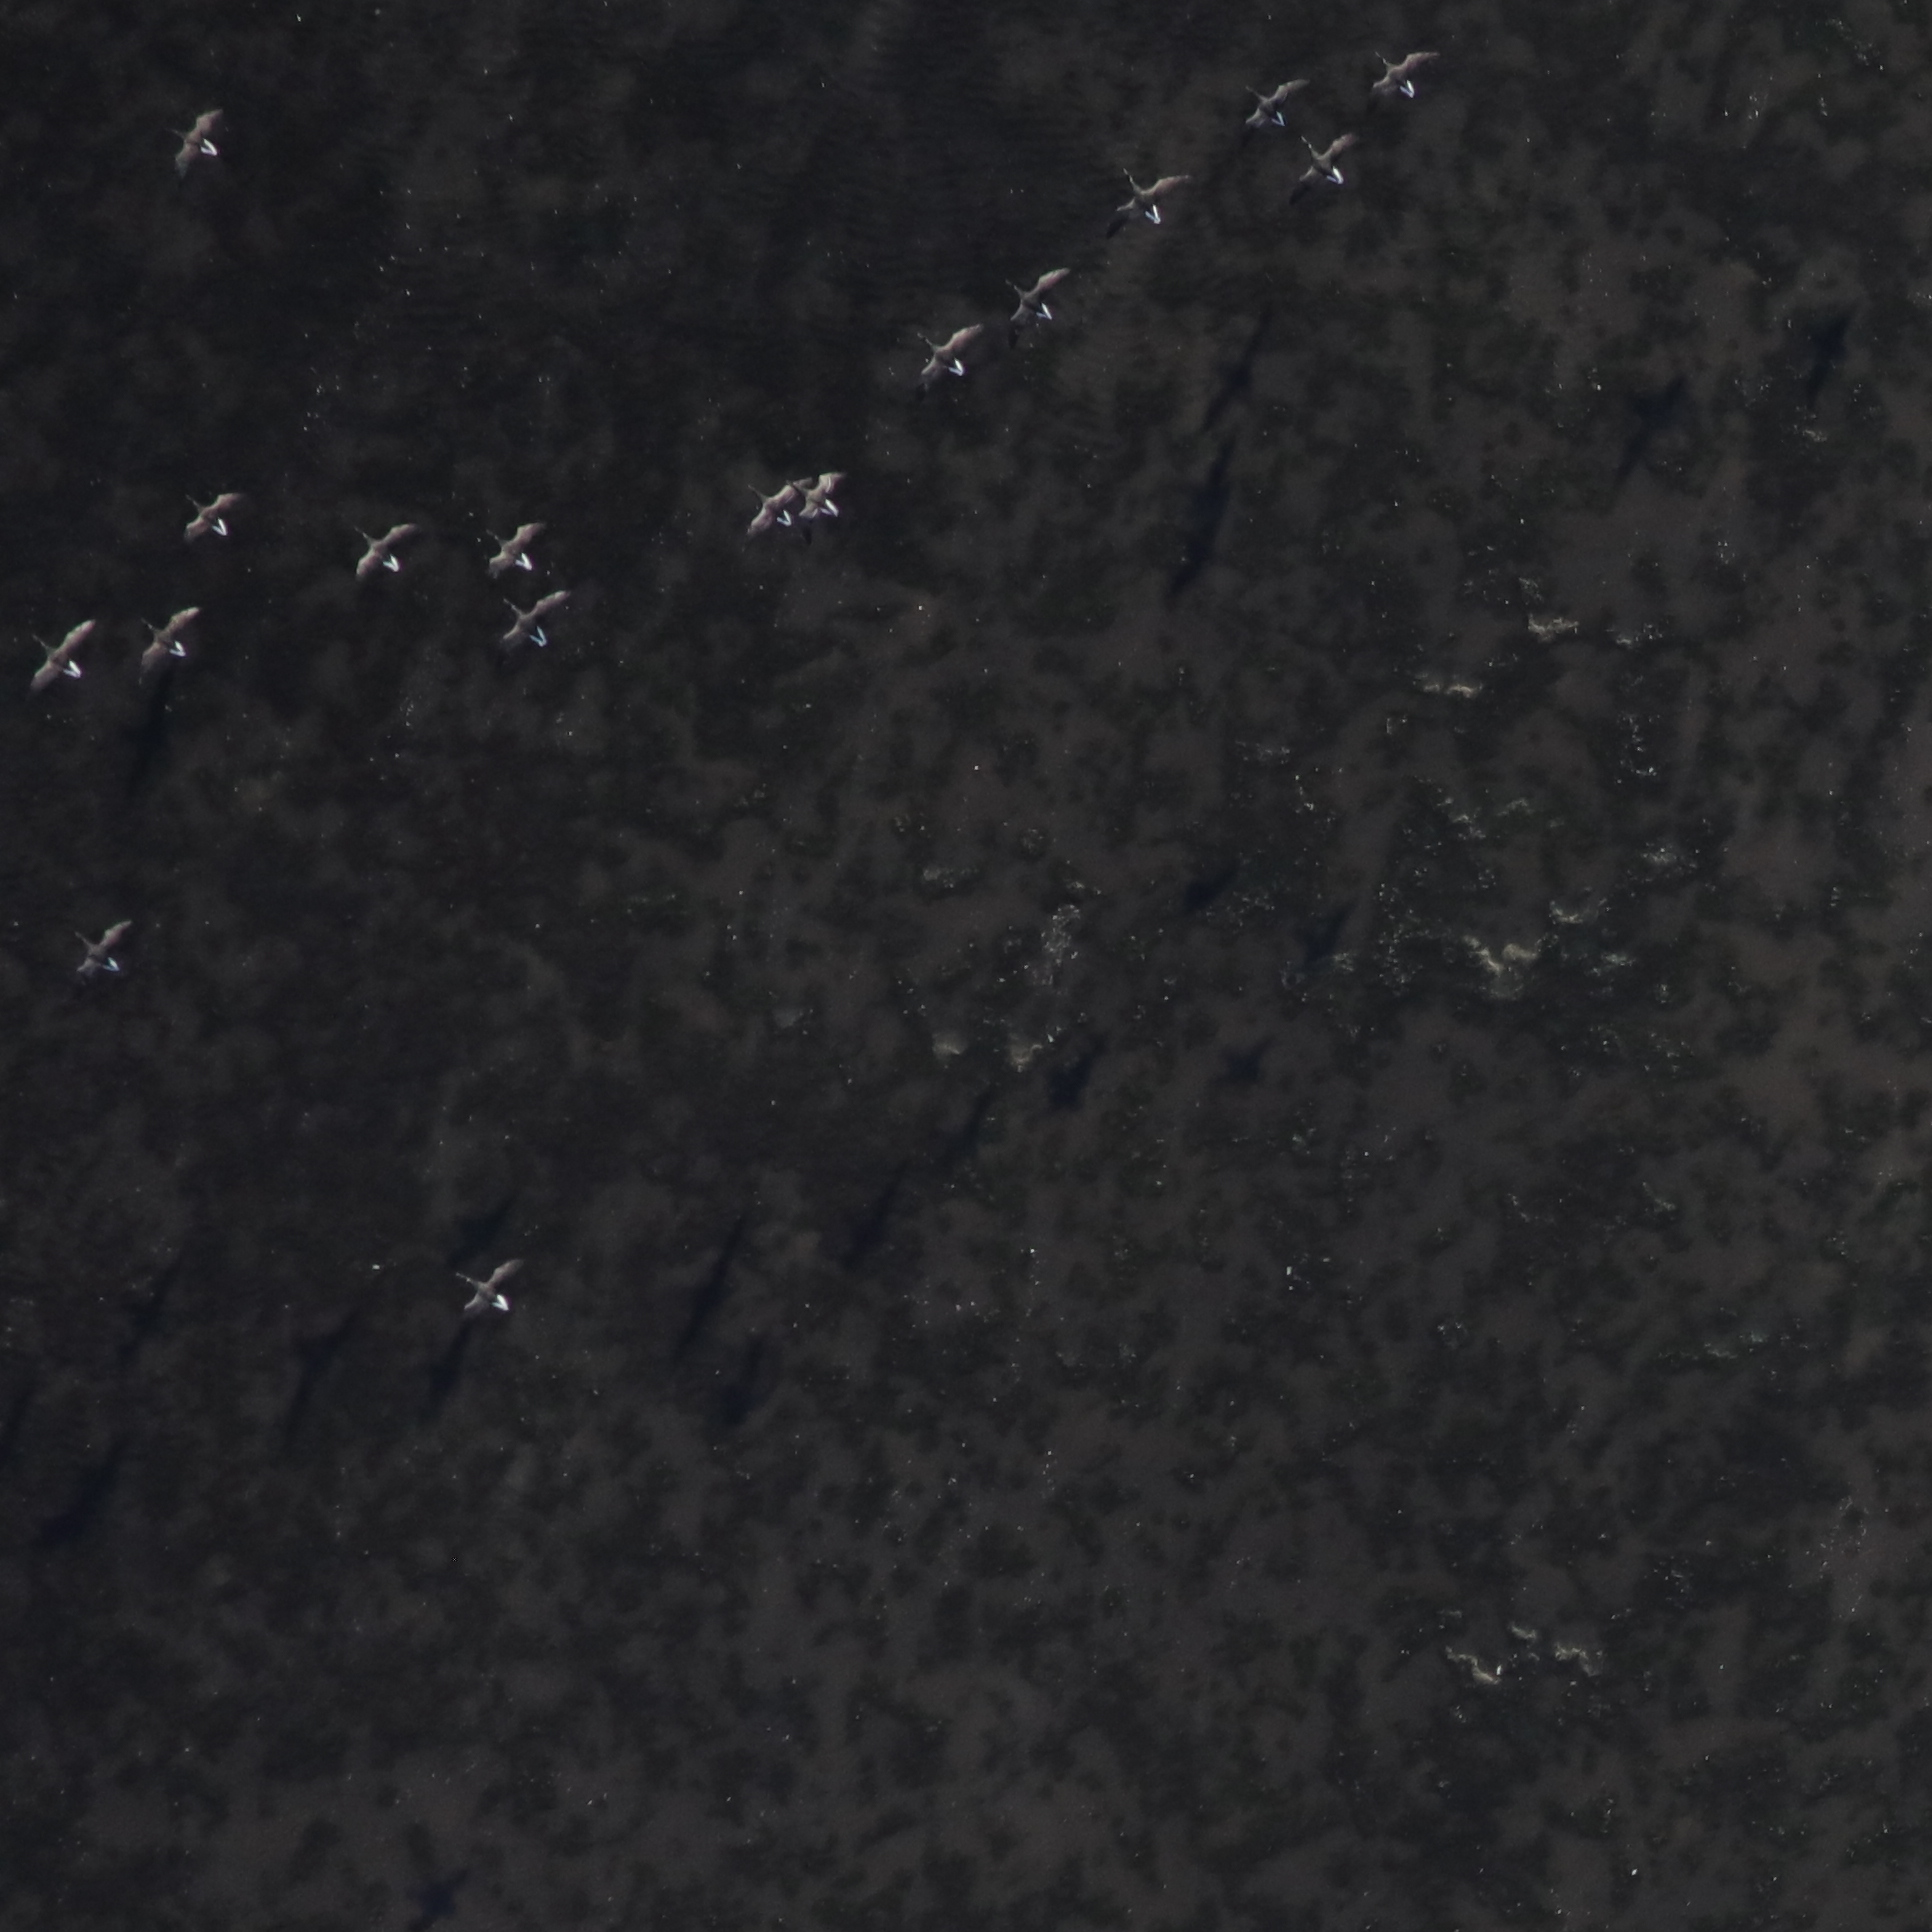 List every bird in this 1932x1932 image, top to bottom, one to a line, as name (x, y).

brant (1404, 83)
brant (1276, 119)
brant (200, 138)
brant (1323, 169)
brant (1148, 202)
brant (1034, 307)
brant (947, 356)
brant (830, 502)
brant (773, 508)
brant (205, 521)
brant (509, 553)
brant (377, 557)
brant (531, 627)
brant (166, 645)
brant (65, 658)
brant (104, 951)
brant (491, 1290)